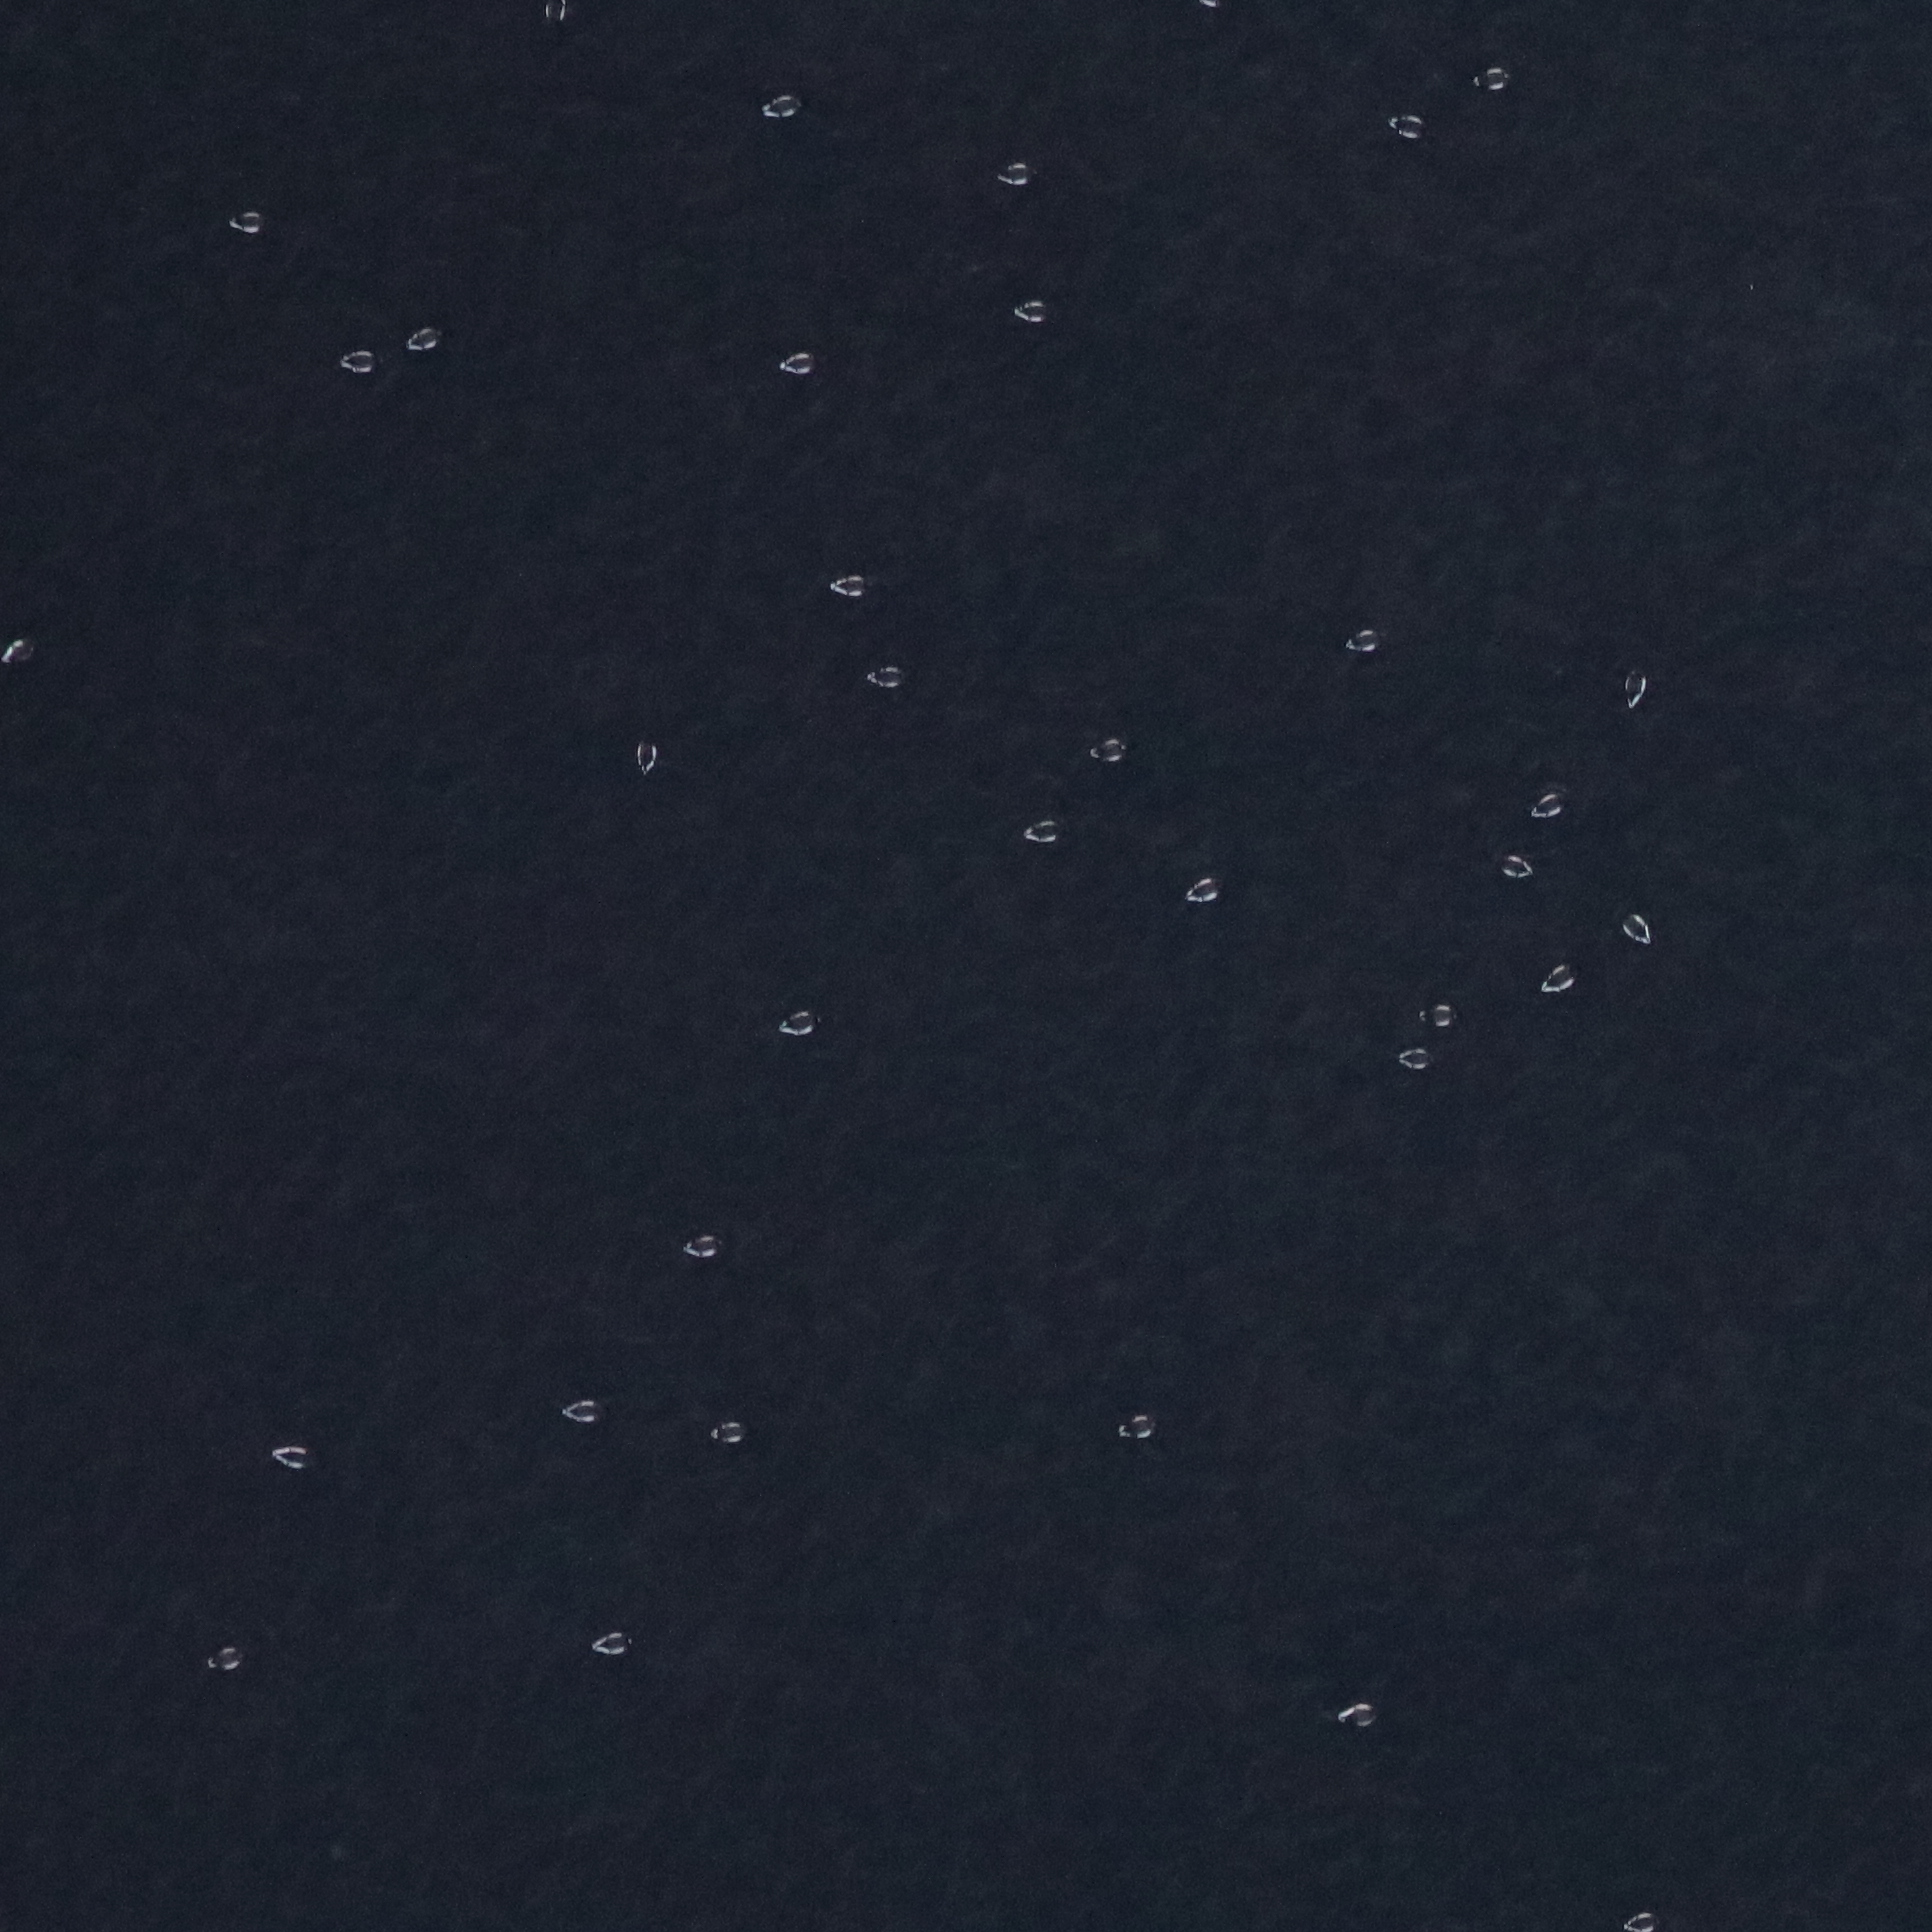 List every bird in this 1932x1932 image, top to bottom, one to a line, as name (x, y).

brant (552, 10)
brant (1493, 80)
brant (783, 106)
brant (1409, 125)
brant (1015, 174)
brant (247, 222)
brant (1034, 310)
brant (424, 338)
brant (360, 362)
brant (800, 364)
brant (851, 584)
brant (1365, 640)
brant (20, 651)
brant (888, 677)
brant (1635, 686)
brant (1110, 749)
brant (647, 753)
brant (1548, 803)
brant (1045, 830)
brant (1515, 864)
brant (1204, 889)
brant (1636, 926)
brant (1561, 977)
brant (1439, 1014)
brant (800, 1022)
brant (1418, 1059)
brant (703, 1246)
brant (584, 1410)
brant (1139, 1426)
brant (729, 1432)
brant (297, 1458)
brant (612, 1643)
brant (225, 1658)
brant (1361, 1716)
brant (1643, 1922)